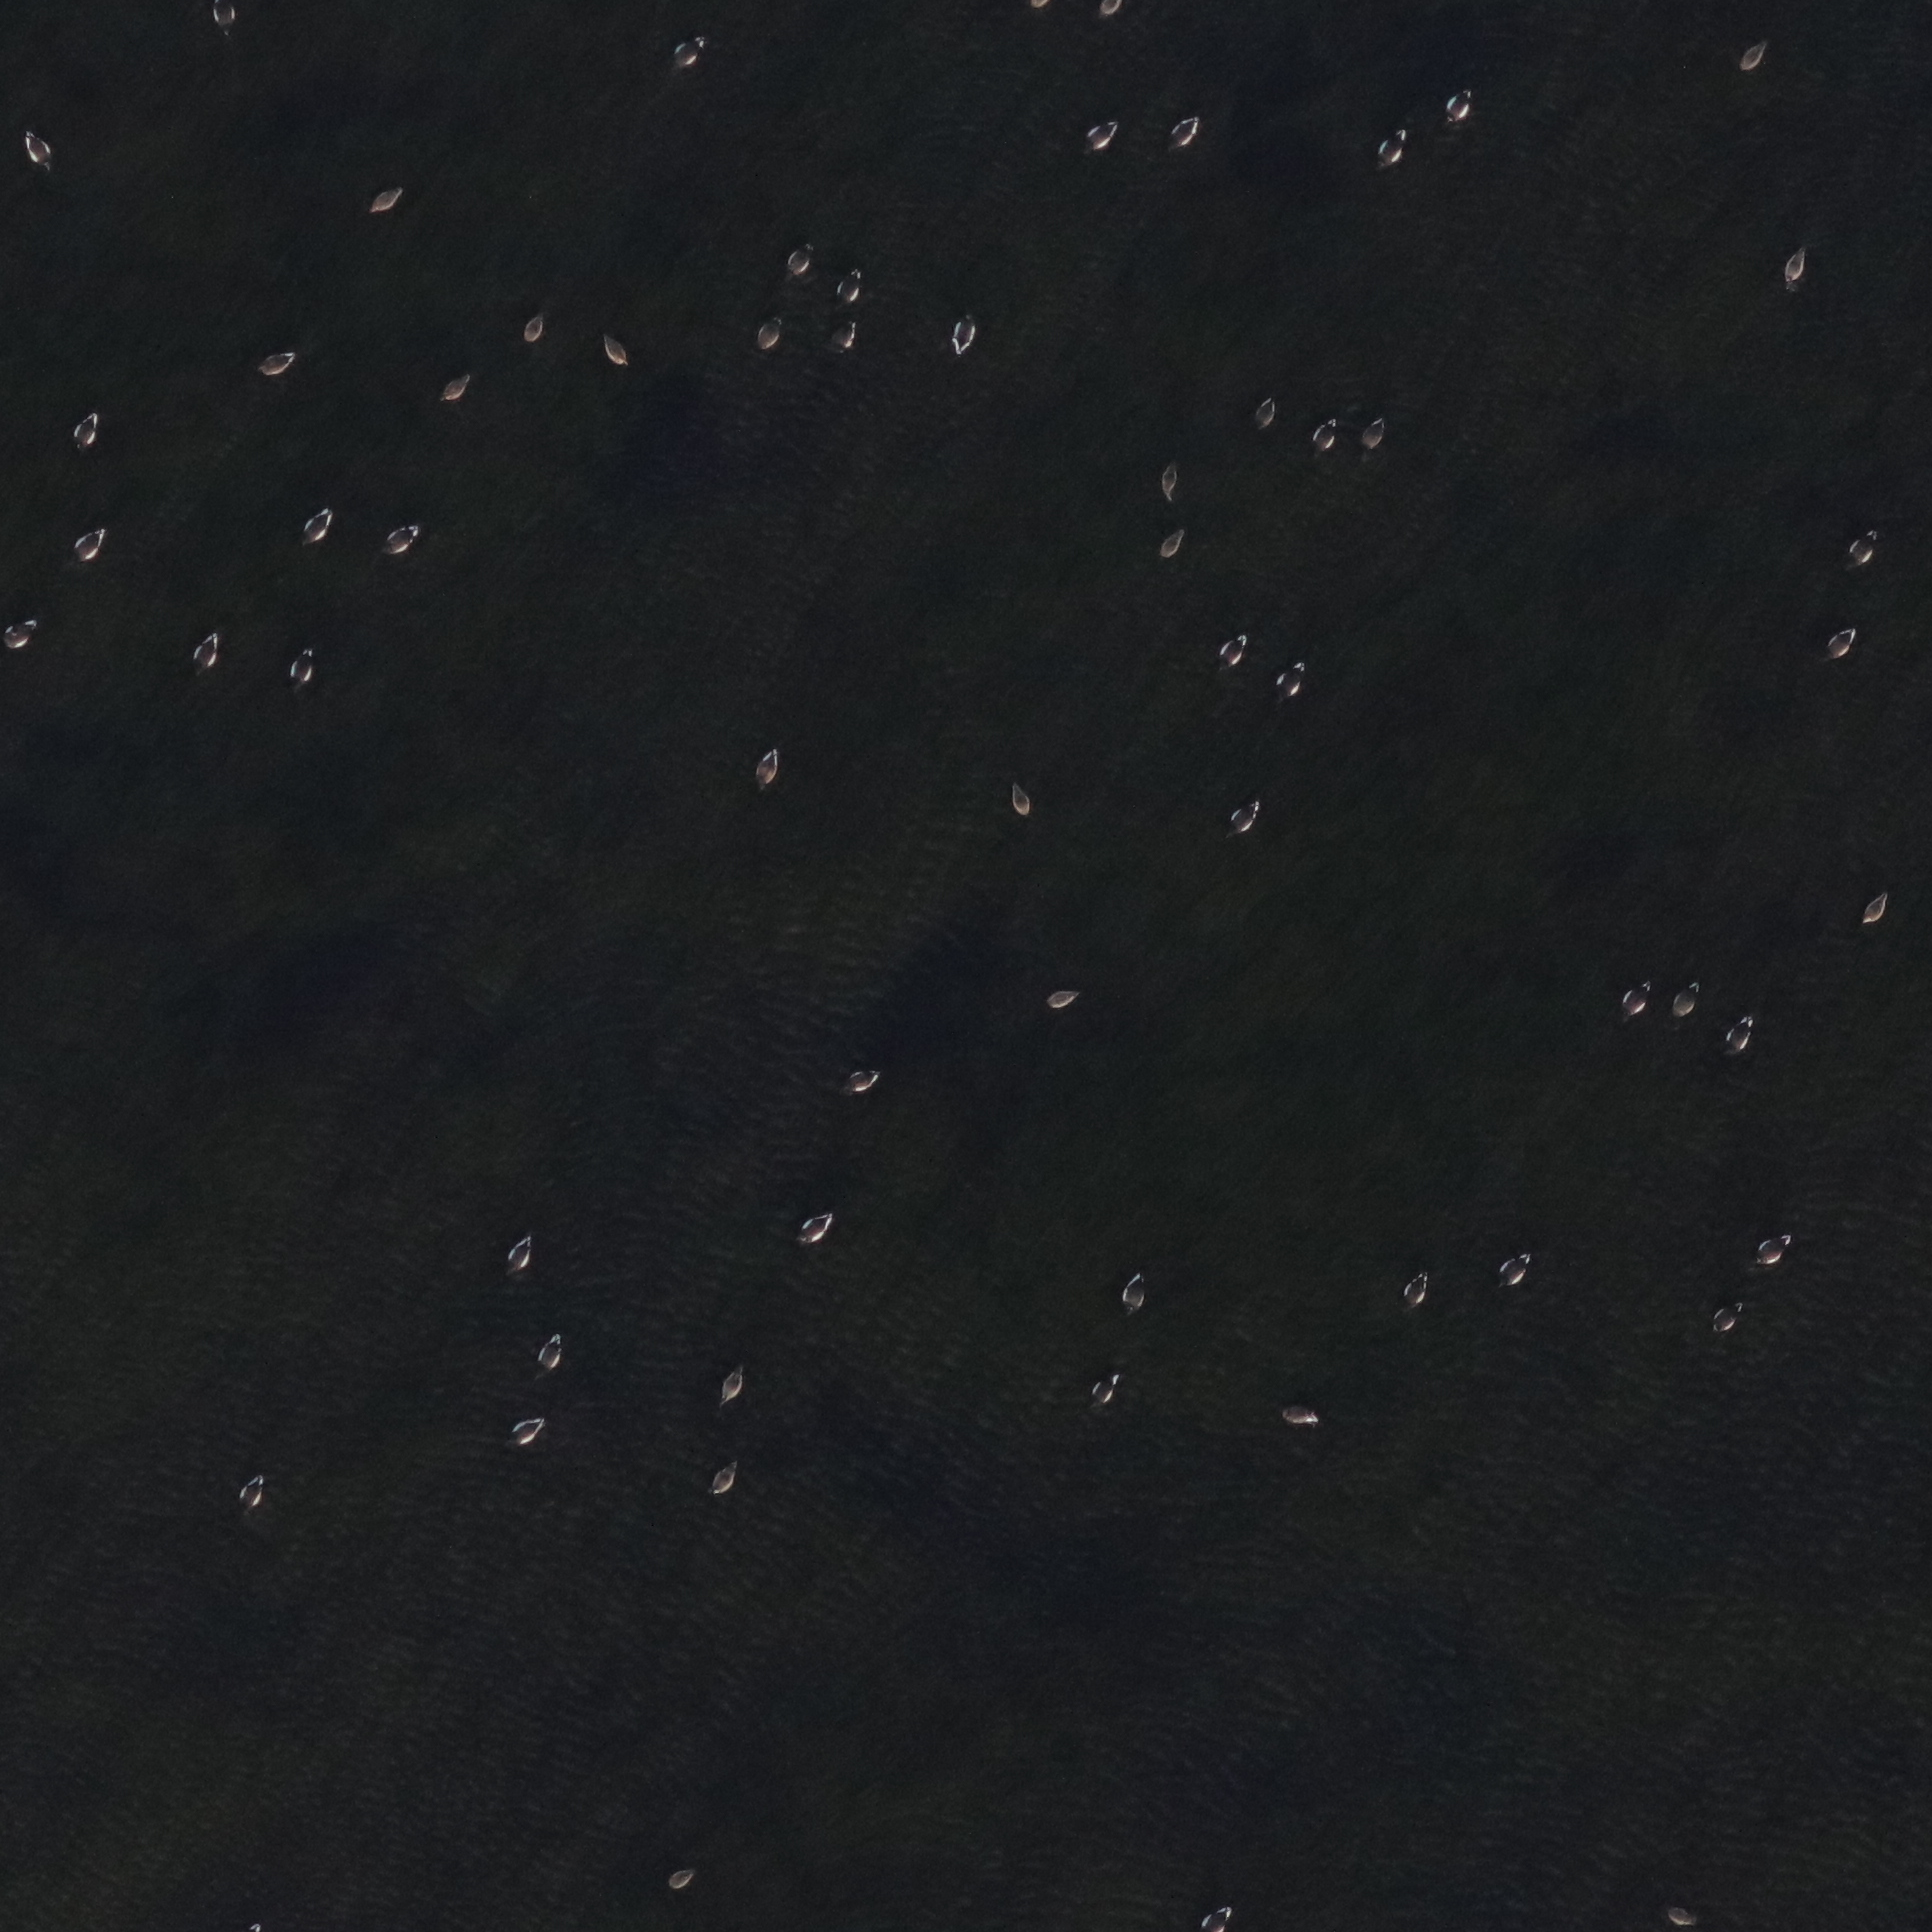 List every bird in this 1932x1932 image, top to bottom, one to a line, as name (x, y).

other bird (1110, 9)
brant (224, 11)
brant (686, 52)
other bird (1748, 61)
brant (1457, 107)
brant (1182, 133)
brant (1100, 136)
brant (38, 150)
brant (1391, 150)
other bird (389, 201)
brant (798, 262)
brant (1795, 268)
brant (848, 286)
other bird (533, 330)
brant (768, 334)
brant (961, 334)
brant (842, 339)
brant (614, 351)
brant (274, 363)
other bird (452, 393)
brant (1264, 413)
brant (86, 434)
brant (1324, 436)
brant (1372, 437)
other bird (1171, 477)
brant (315, 527)
brant (399, 540)
other bird (1179, 542)
brant (88, 546)
brant (1863, 549)
brant (19, 634)
brant (1840, 644)
brant (1233, 652)
brant (205, 654)
brant (302, 670)
brant (1291, 681)
brant (767, 769)
other bird (1020, 800)
brant (1243, 817)
brant (1874, 909)
other bird (1063, 999)
brant (1635, 1002)
brant (1684, 1003)
brant (1737, 1035)
brant (859, 1079)
brant (814, 1227)
brant (1770, 1250)
brant (518, 1255)
brant (1513, 1269)
brant (1417, 1289)
brant (1134, 1293)
brant (1727, 1317)
brant (550, 1353)
brant (731, 1385)
brant (1107, 1389)
brant (1299, 1413)
brant (525, 1431)
brant (723, 1480)
brant (251, 1493)
other bird (678, 1877)
other bird (1676, 1909)
brant (1215, 1923)